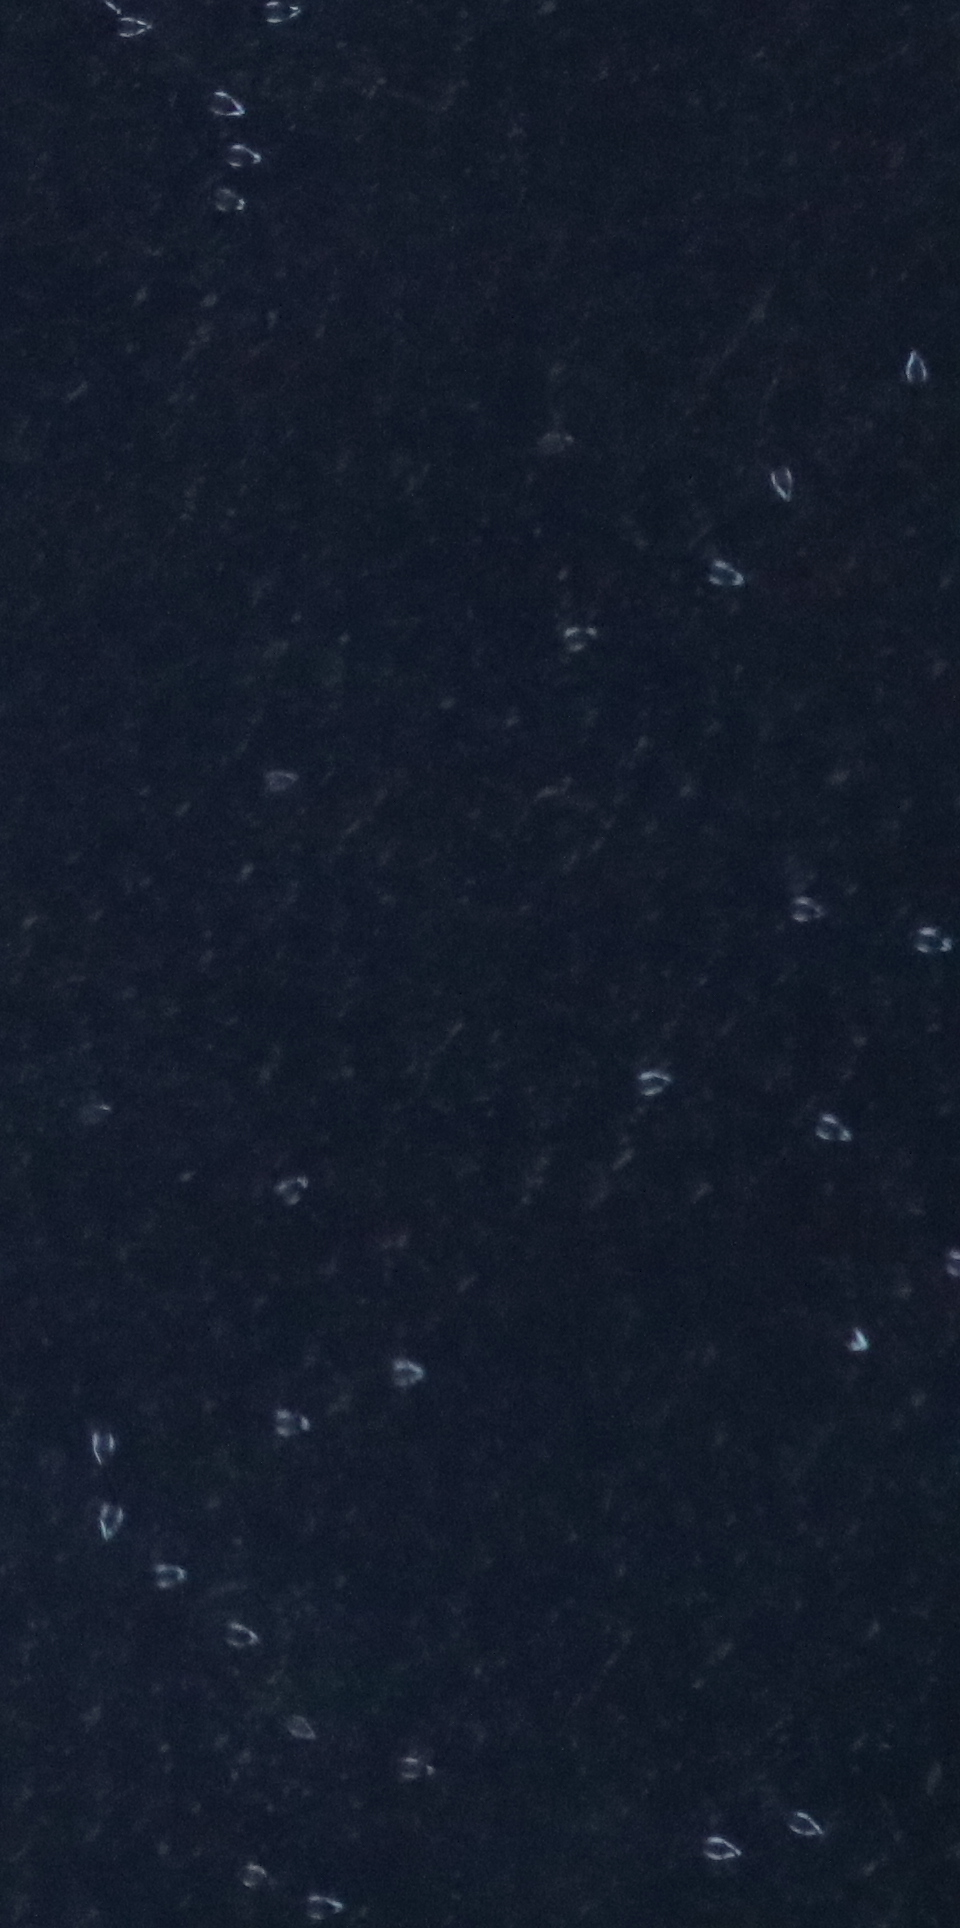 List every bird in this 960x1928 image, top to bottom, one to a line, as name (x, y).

brant (277, 11)
brant (129, 24)
brant (222, 105)
brant (236, 155)
brant (225, 202)
brant (917, 369)
brant (781, 479)
brant (720, 571)
brant (575, 638)
brant (802, 910)
brant (926, 939)
brant (650, 1083)
brant (830, 1129)
brant (291, 1188)
brant (405, 1373)
brant (288, 1424)
brant (102, 1446)
brant (110, 1517)
brant (168, 1576)
brant (237, 1634)
brant (299, 1728)
brant (412, 1770)
brant (800, 1824)
brant (717, 1849)
brant (251, 1876)
brant (321, 1907)